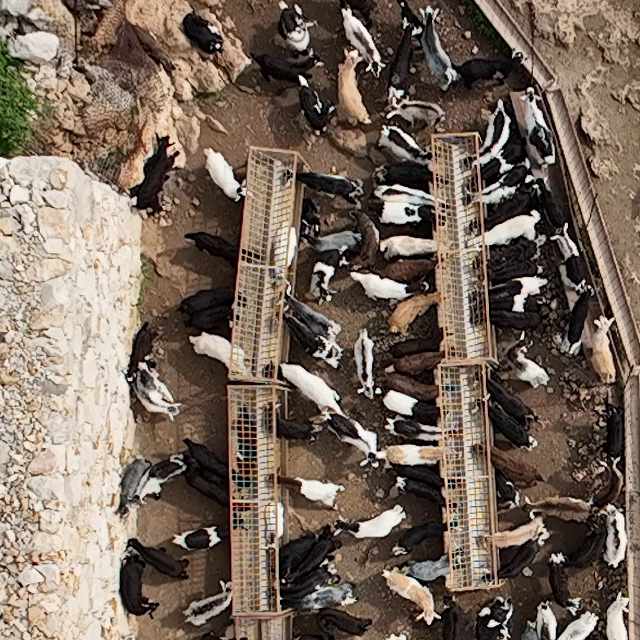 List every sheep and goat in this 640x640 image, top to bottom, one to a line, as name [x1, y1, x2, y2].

goat [399, 0, 425, 35]
goat [279, 2, 315, 58]
goat [419, 4, 461, 85]
goat [342, 5, 385, 78]
goat [181, 12, 224, 52]
goat [386, 17, 417, 97]
goat [127, 23, 177, 76]
goat [339, 47, 373, 123]
goat [248, 50, 324, 79]
goat [454, 51, 521, 81]
goat [299, 74, 328, 134]
goat [385, 87, 442, 123]
goat [517, 88, 556, 163]
goat [464, 99, 511, 168]
goat [382, 124, 435, 164]
goat [136, 136, 173, 209]
goat [465, 144, 520, 184]
goat [203, 149, 254, 201]
goat [463, 157, 530, 205]
goat [375, 161, 449, 191]
goat [287, 169, 362, 205]
goat [533, 176, 566, 235]
goat [374, 184, 451, 212]
goat [469, 186, 534, 232]
goat [362, 197, 447, 228]
goat [299, 199, 318, 230]
goat [461, 210, 541, 251]
goat [339, 215, 380, 269]
goat [274, 222, 296, 287]
goat [380, 222, 433, 242]
goat [550, 222, 585, 289]
goat [297, 230, 359, 251]
goat [182, 234, 264, 264]
goat [473, 235, 545, 275]
goat [381, 237, 445, 260]
goat [310, 250, 339, 301]
goat [383, 254, 444, 280]
goat [349, 272, 428, 300]
goat [470, 277, 548, 303]
goat [559, 281, 594, 354]
goat [280, 286, 341, 338]
goat [387, 290, 445, 332]
goat [179, 291, 247, 312]
goat [470, 294, 541, 311]
goat [468, 308, 542, 330]
goat [183, 310, 238, 328]
goat [275, 312, 345, 367]
goat [591, 315, 616, 383]
goat [127, 325, 157, 378]
goat [355, 328, 375, 400]
goat [387, 330, 451, 357]
goat [190, 332, 249, 374]
goat [499, 333, 551, 389]
goat [385, 344, 455, 372]
goat [259, 360, 345, 418]
goat [477, 367, 539, 426]
goat [132, 372, 180, 420]
goat [385, 373, 455, 396]
goat [377, 390, 448, 421]
goat [476, 395, 537, 450]
goat [263, 403, 323, 438]
goat [601, 403, 623, 454]
goat [326, 412, 385, 467]
goat [386, 412, 457, 443]
goat [184, 438, 250, 487]
goat [385, 443, 460, 465]
goat [470, 443, 546, 487]
goat [130, 456, 185, 505]
goat [115, 457, 151, 518]
goat [590, 457, 622, 509]
goat [387, 460, 461, 489]
goat [183, 467, 252, 512]
goat [491, 471, 519, 509]
goat [266, 475, 344, 512]
goat [393, 476, 457, 511]
goat [521, 495, 592, 523]
goat [603, 504, 626, 569]
goat [331, 505, 404, 537]
goat [568, 515, 604, 566]
goat [388, 517, 460, 554]
goat [479, 517, 546, 548]
goat [172, 526, 221, 551]
goat [276, 529, 339, 585]
goat [266, 532, 316, 564]
goat [480, 539, 538, 582]
goat [127, 540, 190, 580]
goat [546, 550, 581, 615]
goat [409, 554, 465, 578]
goat [119, 555, 160, 620]
goat [268, 564, 333, 598]
goat [383, 567, 440, 626]
goat [182, 581, 236, 628]
goat [272, 583, 361, 608]
goat [606, 593, 628, 639]
goat [475, 596, 502, 639]
goat [442, 597, 468, 639]
goat [484, 600, 511, 639]
goat [536, 600, 555, 639]
goat [288, 613, 372, 636]
goat [550, 614, 599, 639]
goat [522, 623, 541, 639]
goat [386, 633, 444, 639]
goat [184, 635, 258, 639]
goat [274, 635, 333, 639]